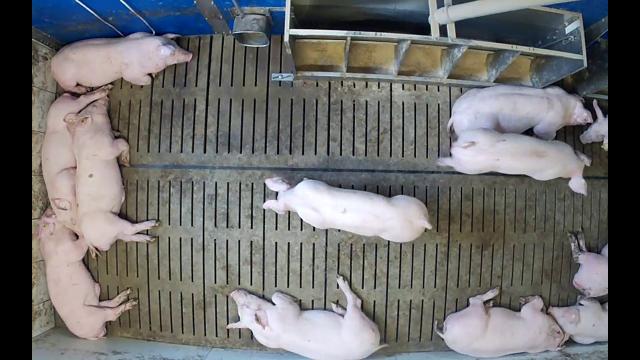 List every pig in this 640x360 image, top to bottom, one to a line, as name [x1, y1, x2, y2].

pig [50, 32, 193, 93]
pig [42, 84, 113, 236]
pig [445, 85, 594, 141]
pig [64, 96, 163, 251]
pig [580, 98, 608, 153]
pig [436, 130, 594, 197]
pig [261, 177, 433, 245]
pig [35, 208, 140, 340]
pig [565, 226, 608, 298]
pig [226, 274, 390, 360]
pig [433, 286, 564, 359]
pig [546, 296, 608, 349]